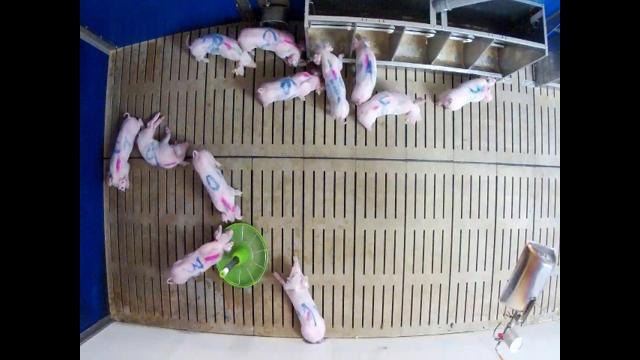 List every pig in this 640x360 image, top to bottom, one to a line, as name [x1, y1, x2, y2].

pig [239, 28, 305, 68]
pig [184, 33, 258, 77]
pig [350, 36, 377, 106]
pig [310, 41, 351, 124]
pig [257, 70, 324, 109]
pig [436, 78, 497, 113]
pig [356, 89, 428, 133]
pig [105, 112, 145, 192]
pig [137, 112, 190, 169]
pig [191, 149, 244, 225]
pig [166, 225, 236, 287]
pig [272, 252, 328, 345]